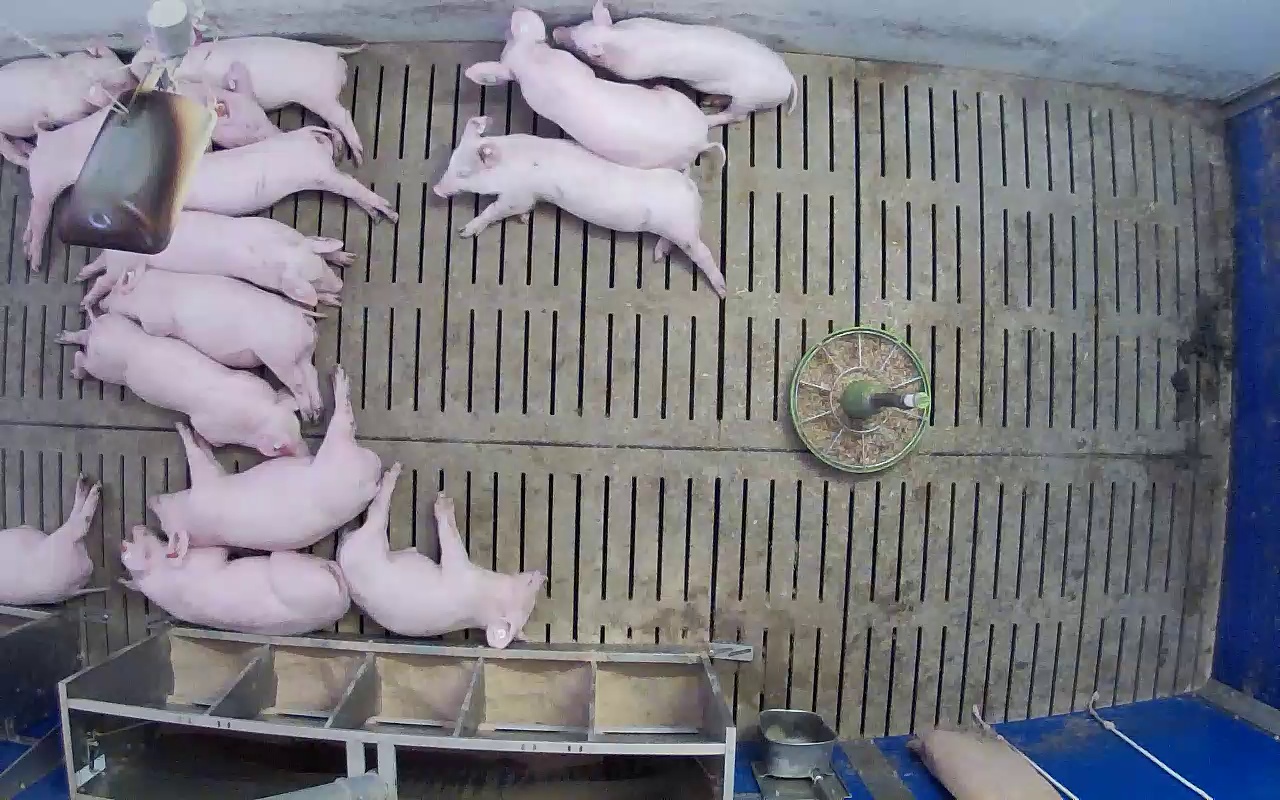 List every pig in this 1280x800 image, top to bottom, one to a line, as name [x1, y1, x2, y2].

pig [551, 1, 799, 130]
pig [465, 5, 728, 172]
pig [129, 35, 366, 166]
pig [1, 38, 139, 170]
pig [23, 61, 283, 274]
pig [434, 115, 729, 301]
pig [181, 125, 401, 226]
pig [73, 212, 359, 314]
pig [97, 260, 330, 423]
pig [56, 305, 313, 459]
pig [147, 363, 382, 559]
pig [335, 460, 548, 647]
pig [1, 471, 105, 606]
pig [115, 522, 351, 635]